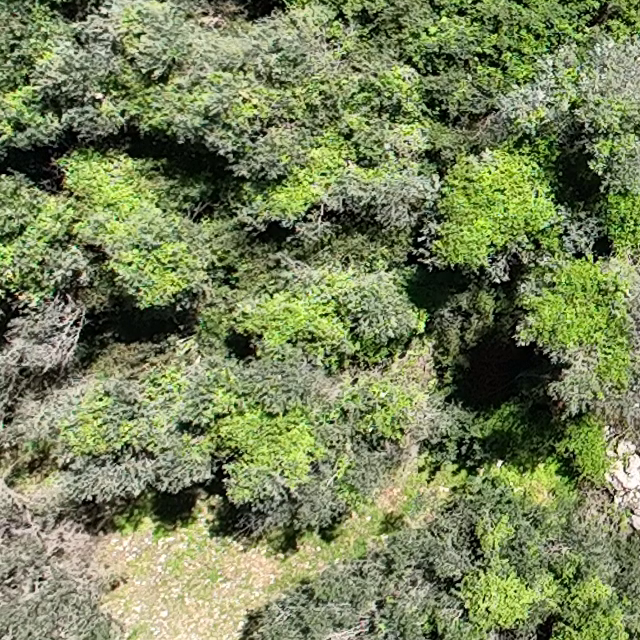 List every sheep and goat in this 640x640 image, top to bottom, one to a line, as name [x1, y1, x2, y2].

None